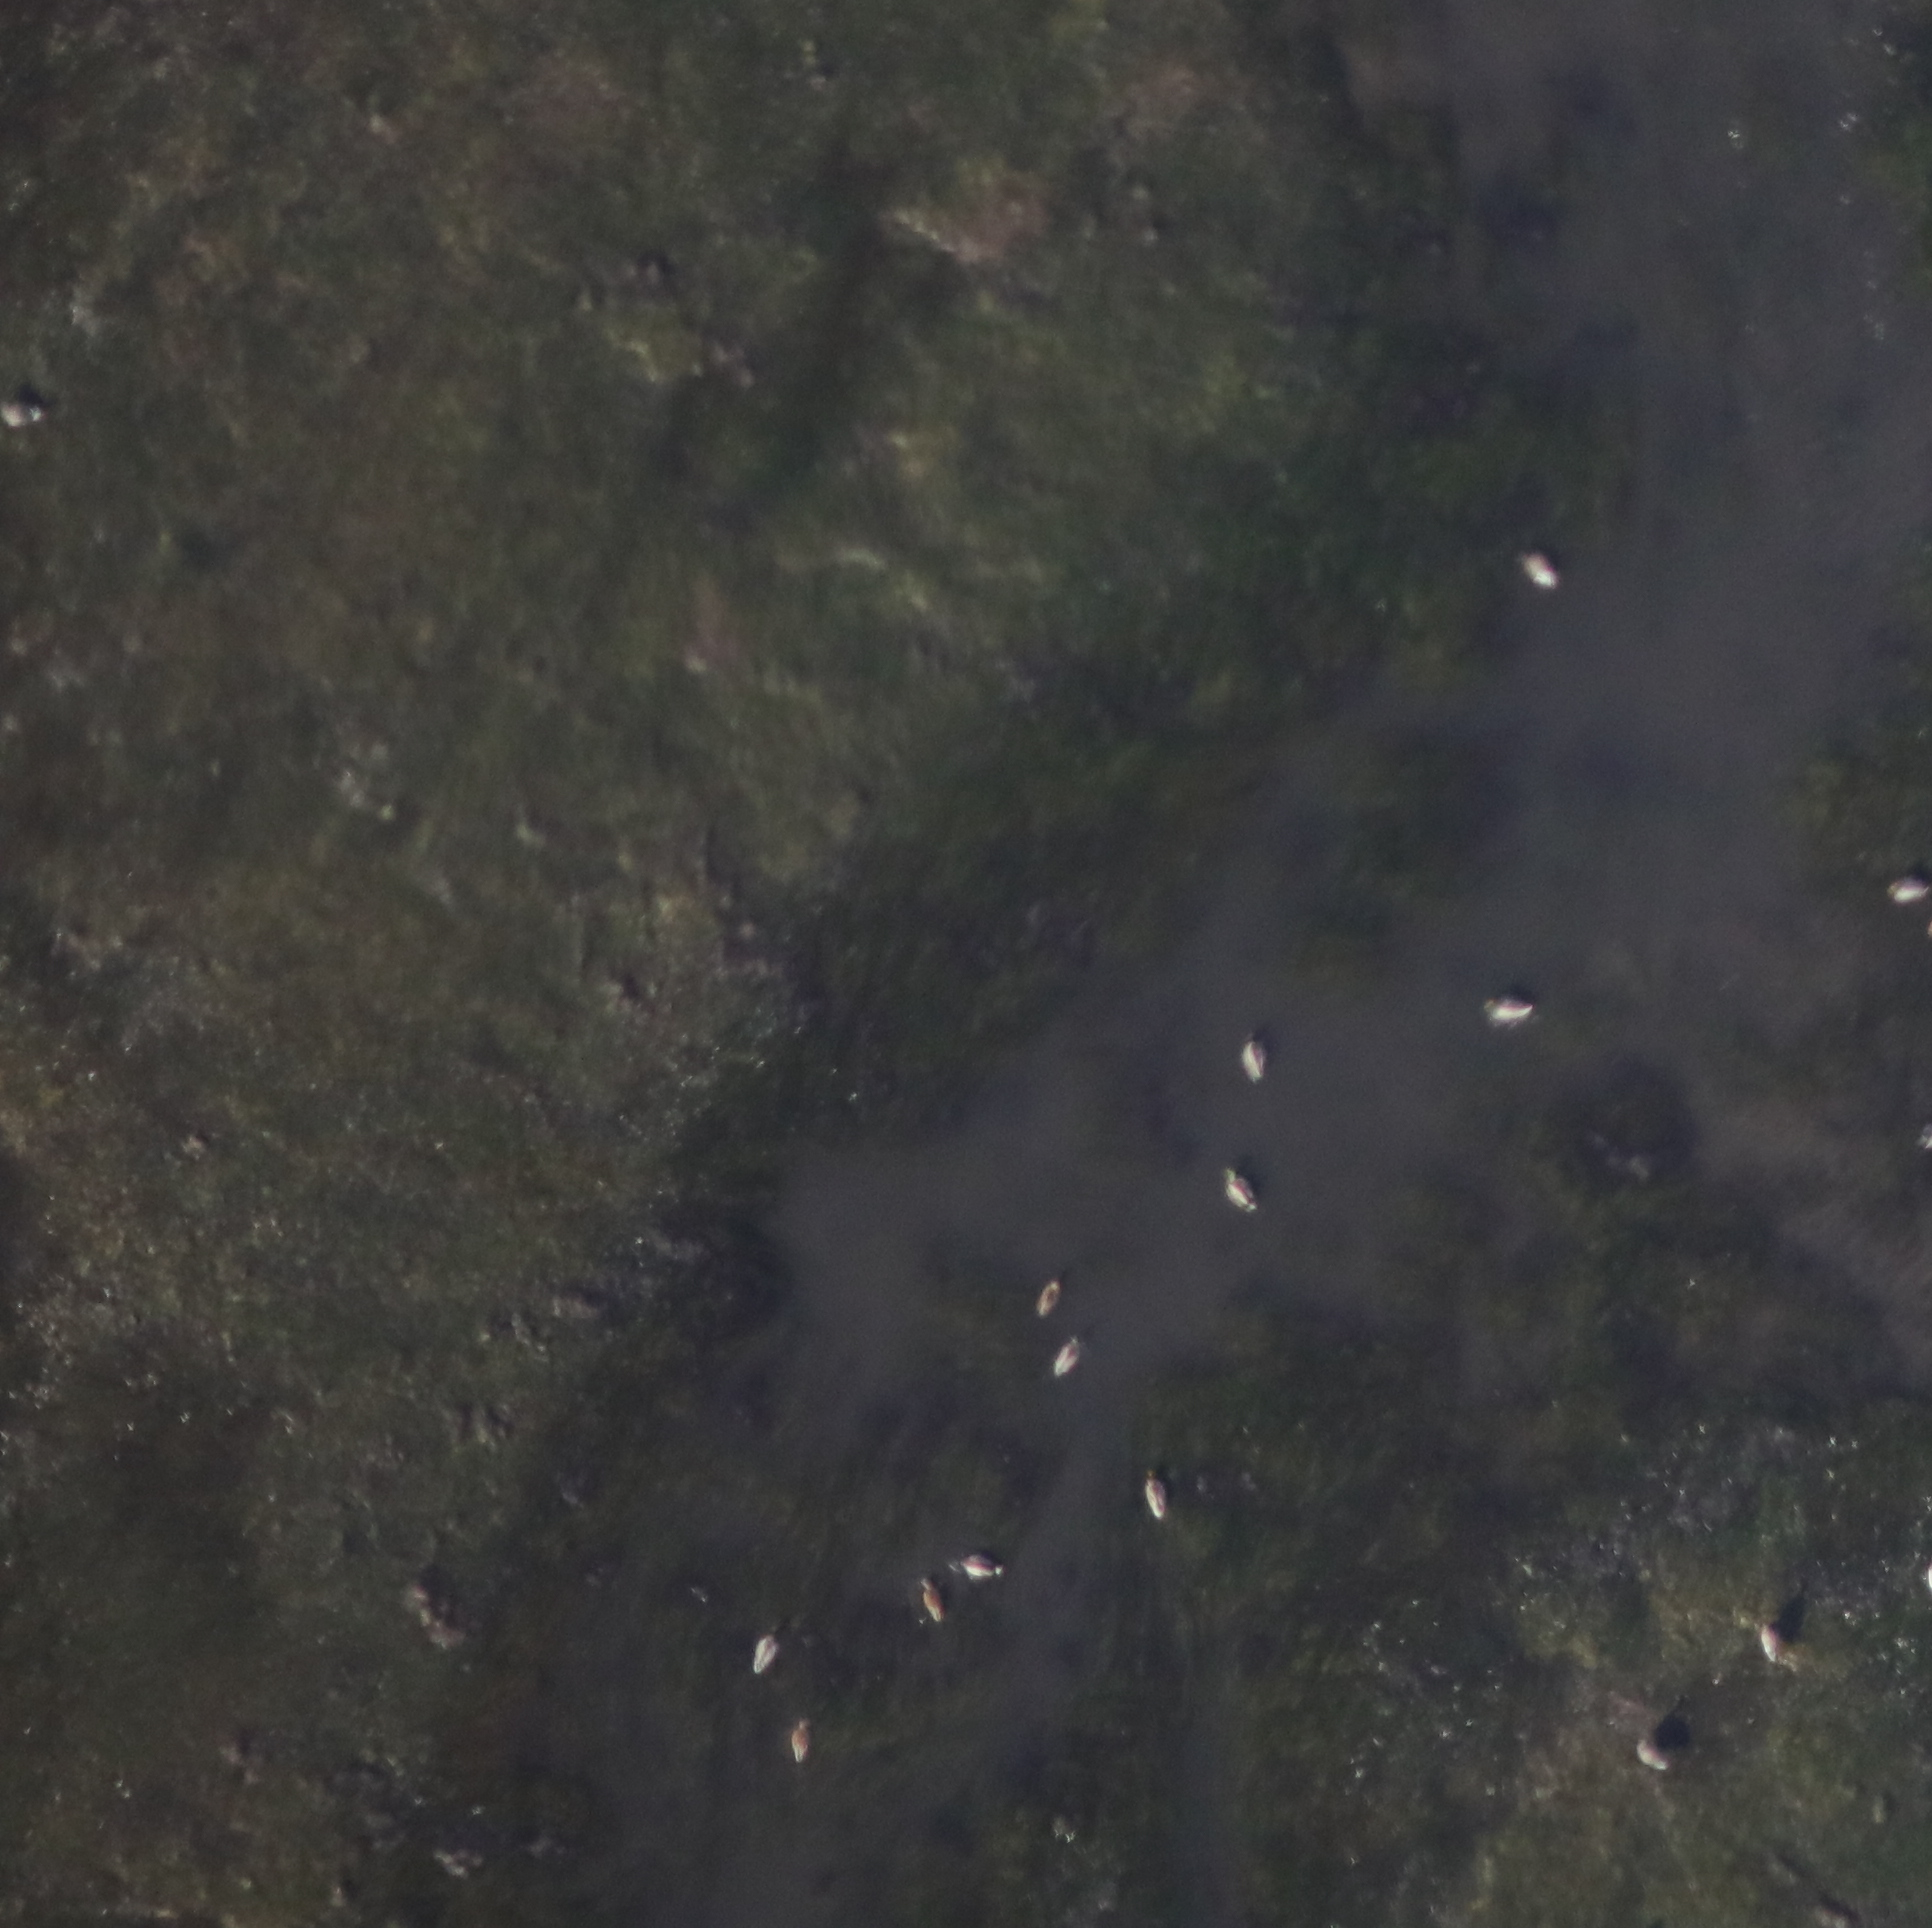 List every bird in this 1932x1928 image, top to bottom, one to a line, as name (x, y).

brant (1541, 570)
brant (1908, 887)
brant (1502, 1006)
brant (1258, 1052)
brant (1238, 1193)
brant (1047, 1300)
brant (1072, 1358)
brant (1156, 1497)
brant (978, 1570)
brant (934, 1605)
brant (1774, 1642)
brant (764, 1655)
brant (802, 1735)
brant (1652, 1755)